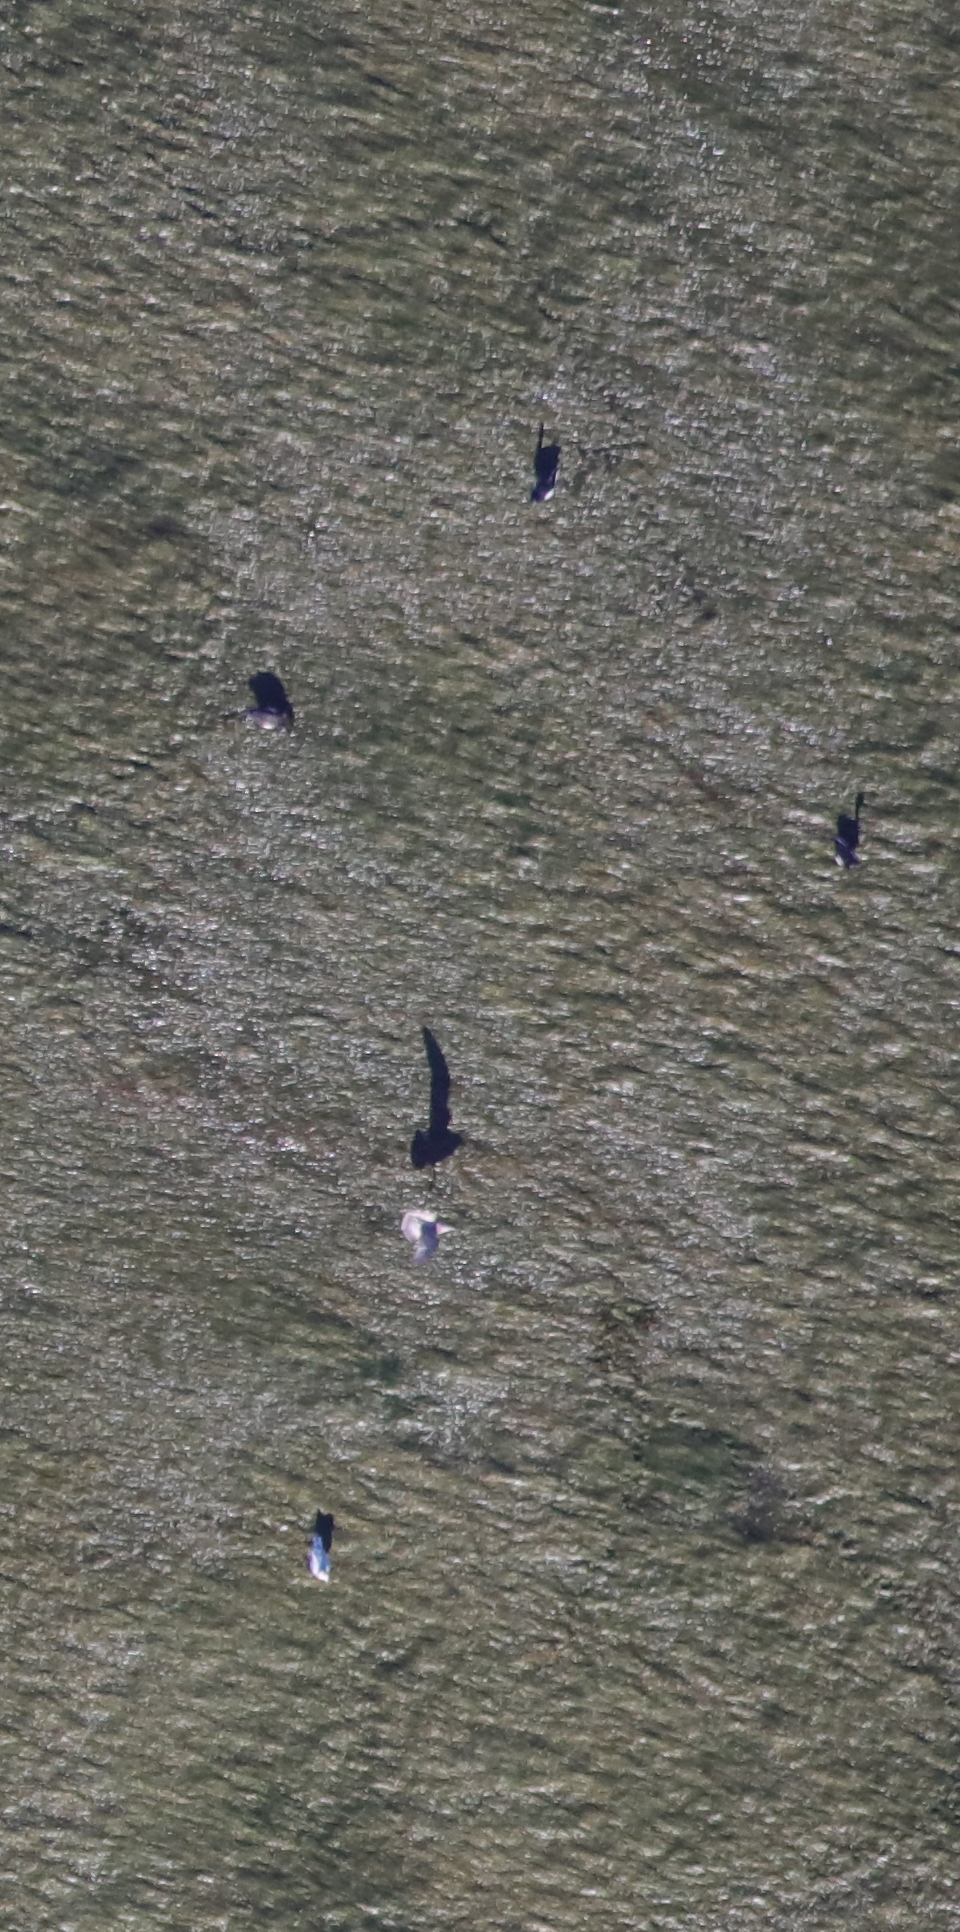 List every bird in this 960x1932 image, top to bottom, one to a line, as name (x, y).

brant (546, 491)
brant (263, 717)
other bird (845, 855)
other bird (421, 1231)
gull (320, 1567)